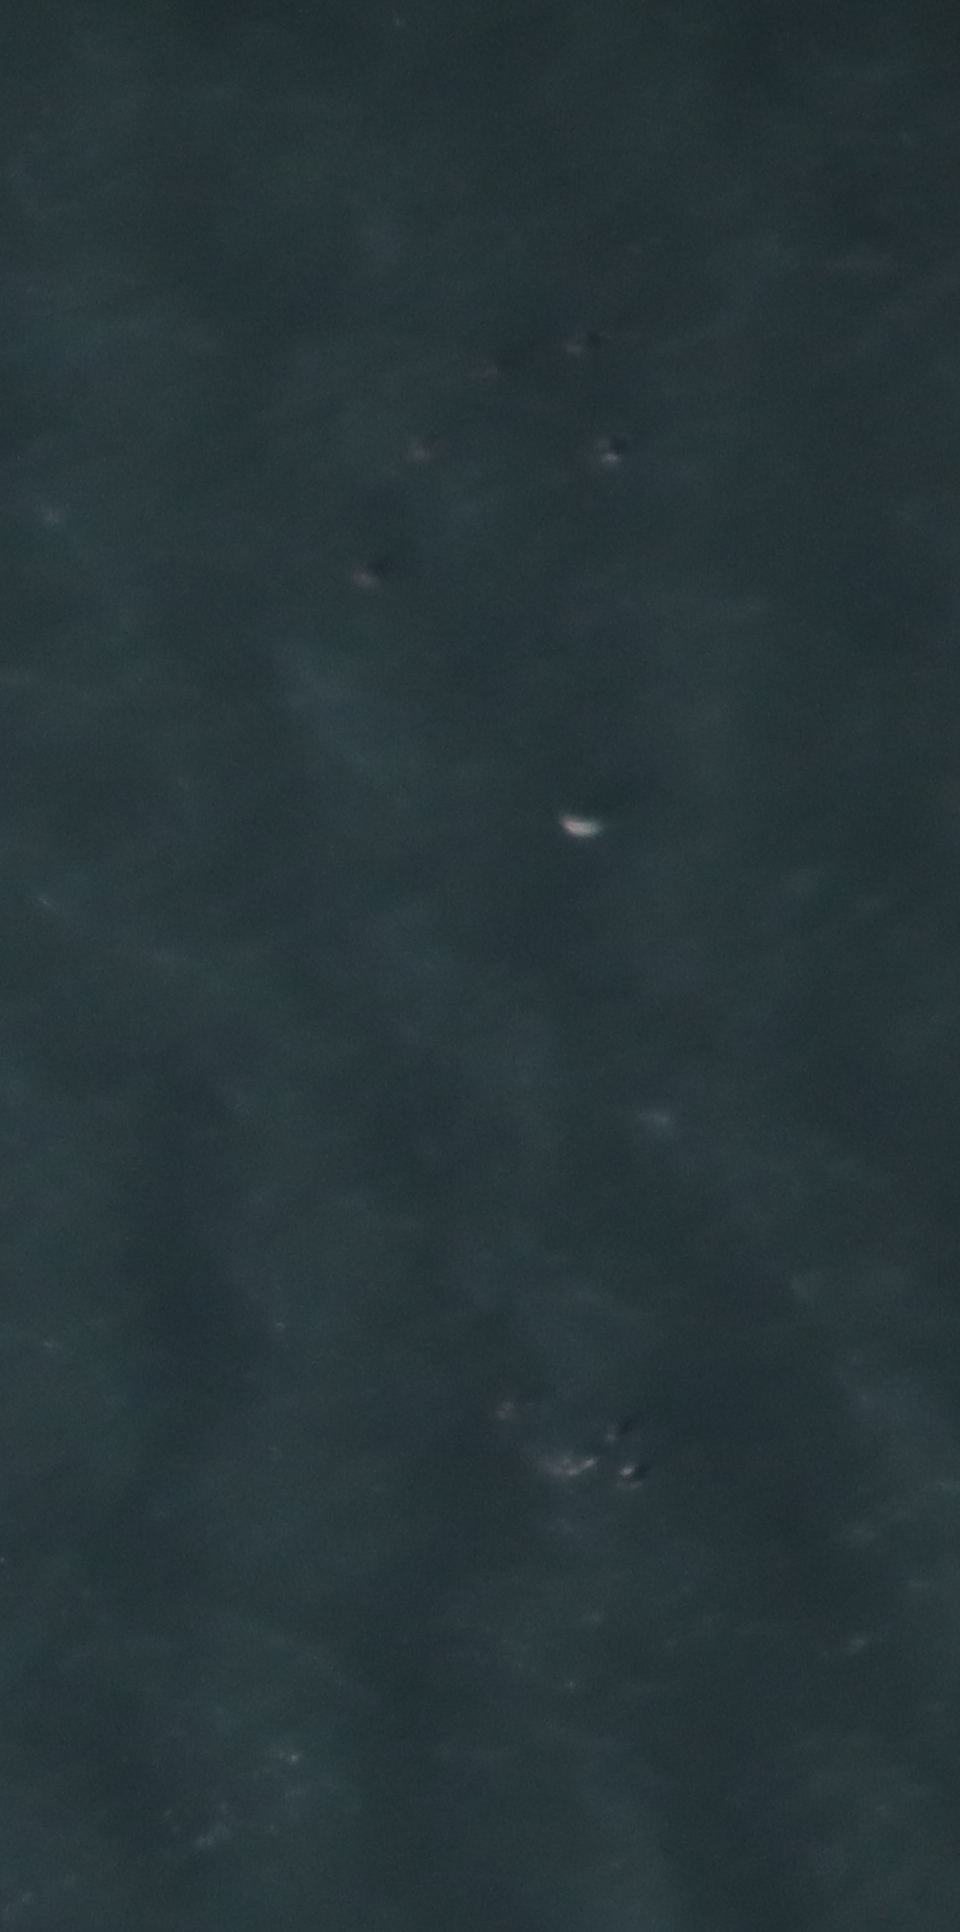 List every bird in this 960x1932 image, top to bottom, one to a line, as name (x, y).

other bird (587, 346)
other bird (499, 369)
other bird (427, 445)
other bird (613, 450)
other bird (368, 569)
other bird (586, 821)
other bird (507, 1405)
other bird (617, 1428)
other bird (575, 1462)
other bird (633, 1478)